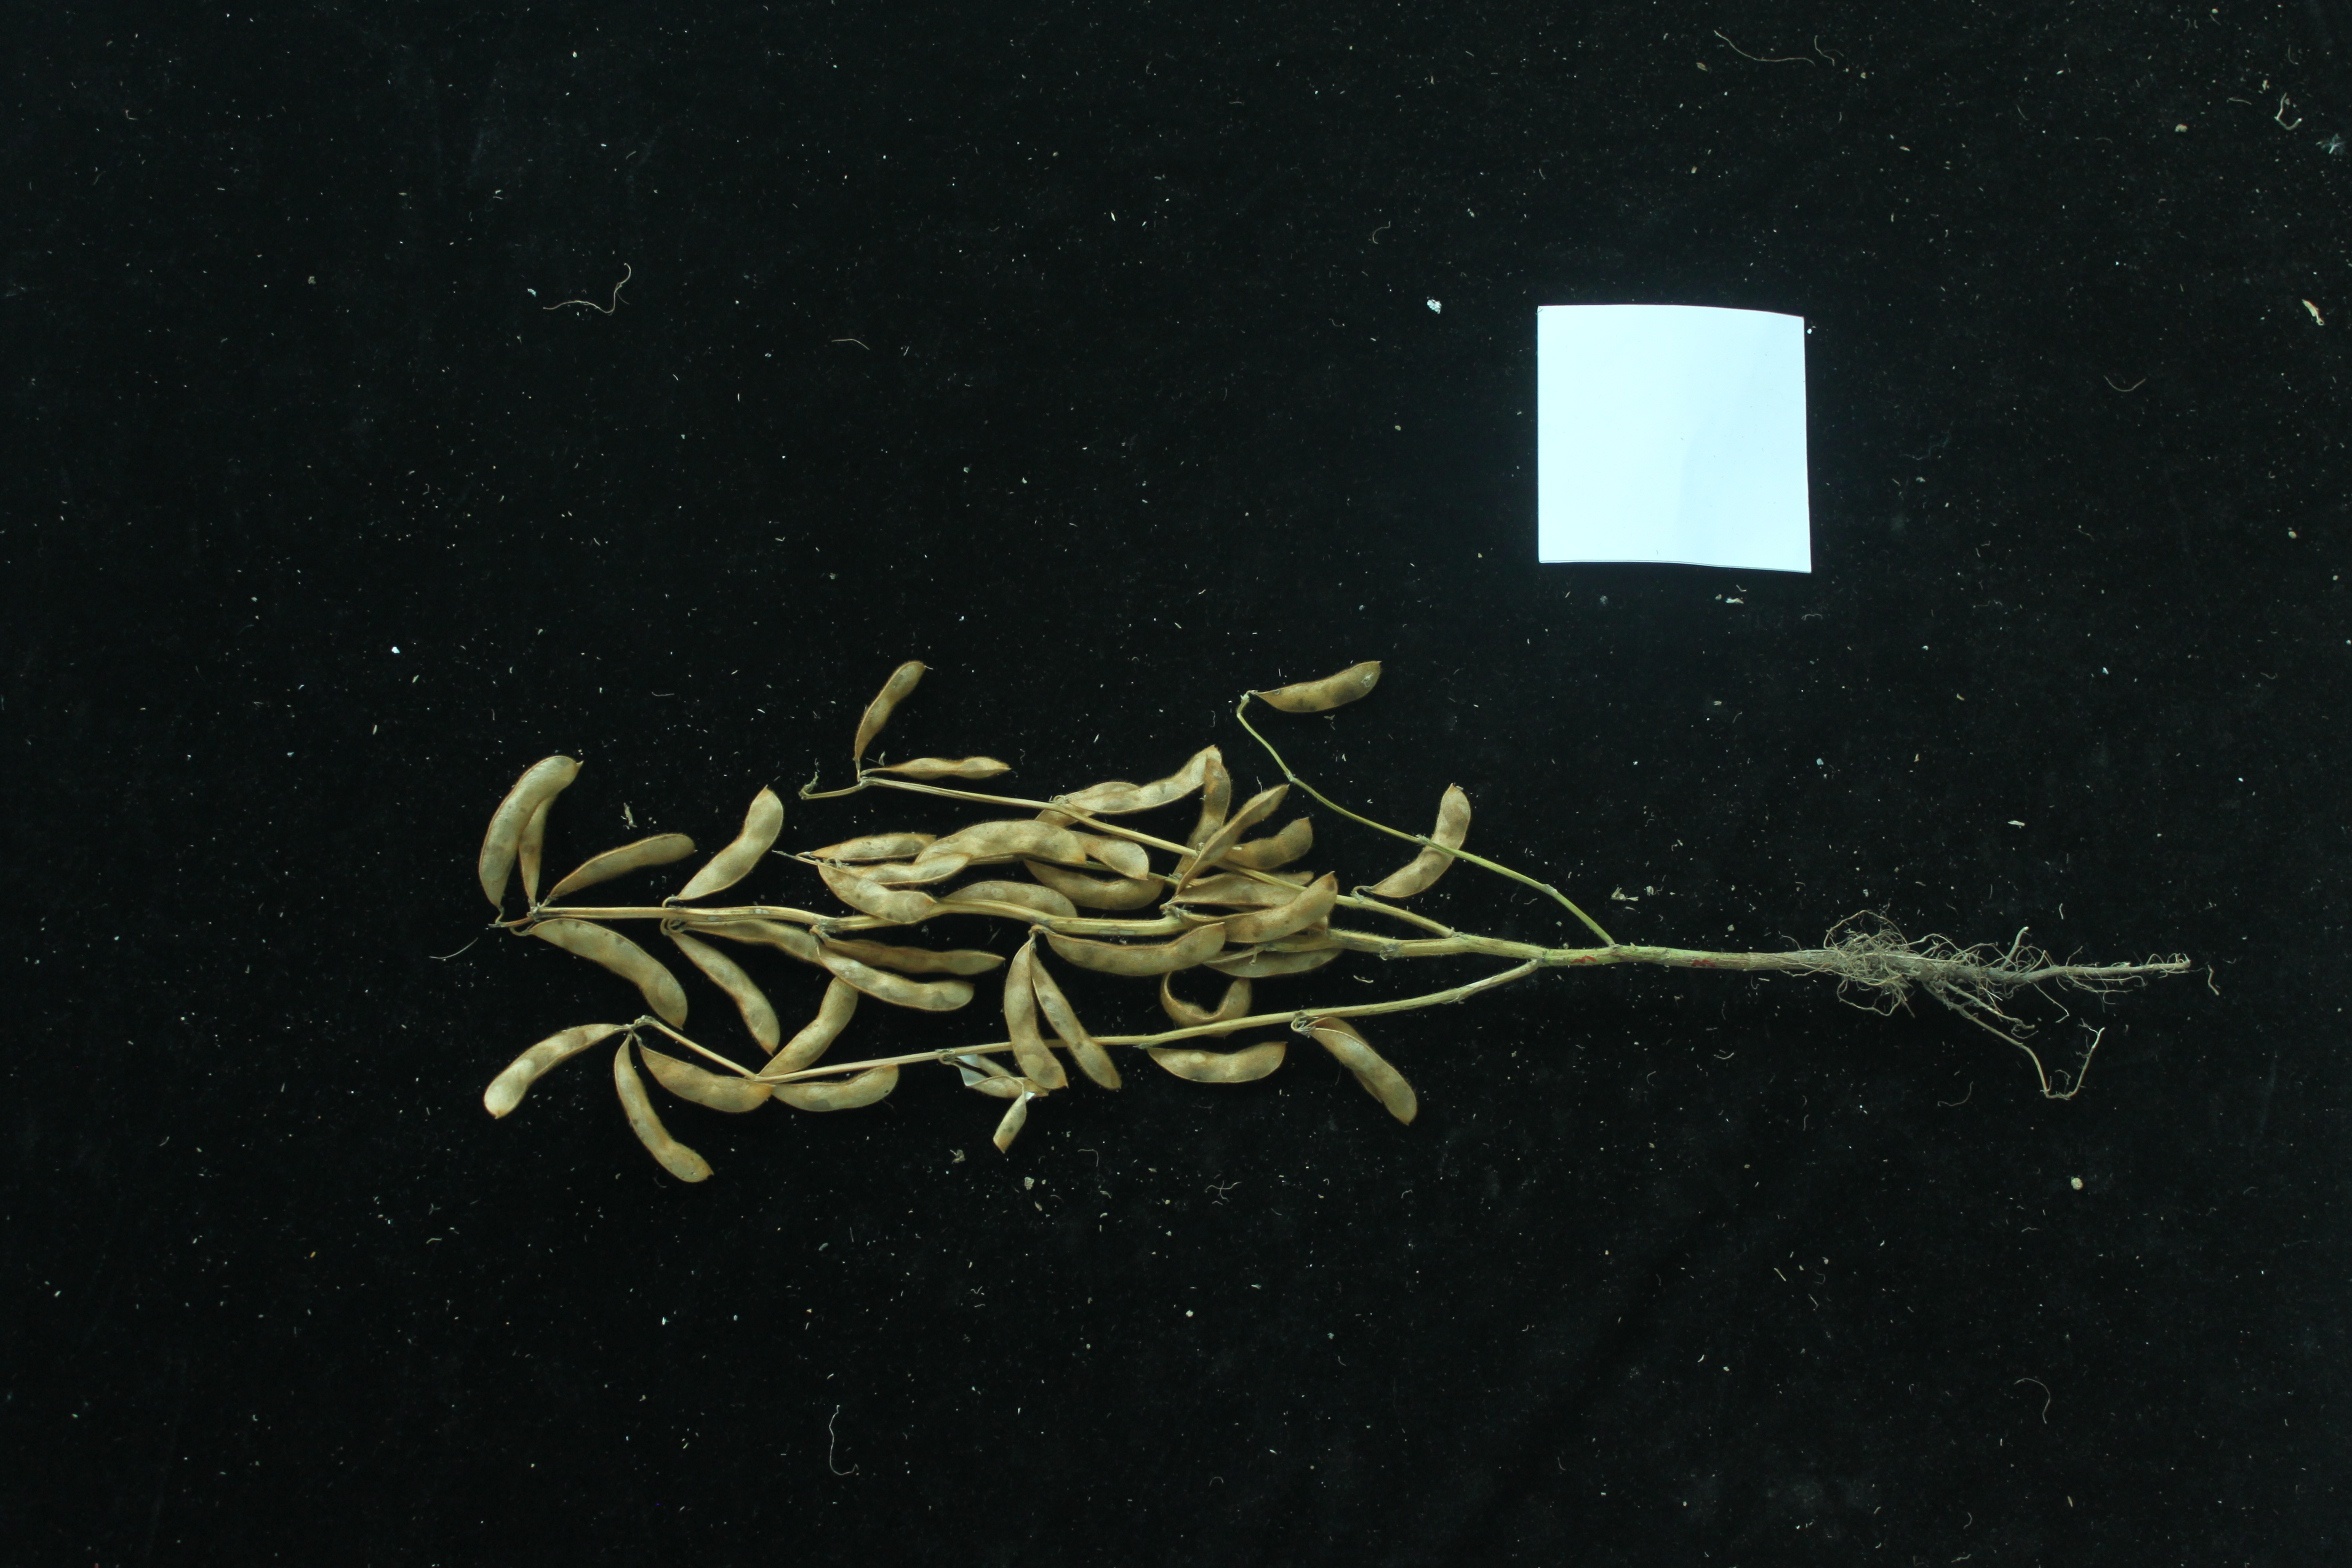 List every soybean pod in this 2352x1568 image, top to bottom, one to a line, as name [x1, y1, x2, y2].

soybean pod [854, 661, 923, 764]
soybean pod [1255, 661, 1381, 713]
soybean pod [1060, 747, 1222, 815]
soybean pod [1172, 749, 1231, 881]
soybean pod [480, 755, 576, 908]
soybean pod [883, 756, 1009, 780]
soybean pod [519, 762, 581, 905]
soybean pod [1184, 783, 1289, 877]
soybean pod [1363, 786, 1470, 897]
soybean pod [677, 788, 783, 899]
soybean pod [1232, 817, 1315, 868]
soybean pod [911, 822, 1085, 873]
soybean pod [1010, 831, 1151, 882]
soybean pod [805, 833, 938, 863]
soybean pod [549, 835, 697, 896]
soybean pod [818, 855, 969, 888]
soybean pod [1024, 861, 1166, 910]
soybean pod [818, 865, 938, 924]
soybean pod [1161, 873, 1312, 907]
soybean pod [1180, 873, 1338, 942]
soybean pod [942, 880, 1079, 925]
soybean pod [526, 919, 685, 1028]
soybean pod [672, 920, 825, 967]
soybean pod [1042, 922, 1226, 976]
soybean pod [671, 929, 780, 1055]
soybean pod [1194, 932, 1342, 978]
soybean pod [829, 939, 1004, 975]
soybean pod [1004, 942, 1066, 1089]
soybean pod [1028, 950, 1120, 1092]
soybean pod [815, 951, 973, 1011]
soybean pod [757, 962, 859, 1081]
soybean pod [1160, 974, 1251, 1034]
soybean pod [1304, 1017, 1416, 1123]
soybean pod [483, 1025, 626, 1119]
soybean pod [637, 1042, 774, 1113]
soybean pod [1145, 1042, 1286, 1083]
soybean pod [615, 1043, 710, 1183]
soybean pod [759, 1059, 897, 1110]